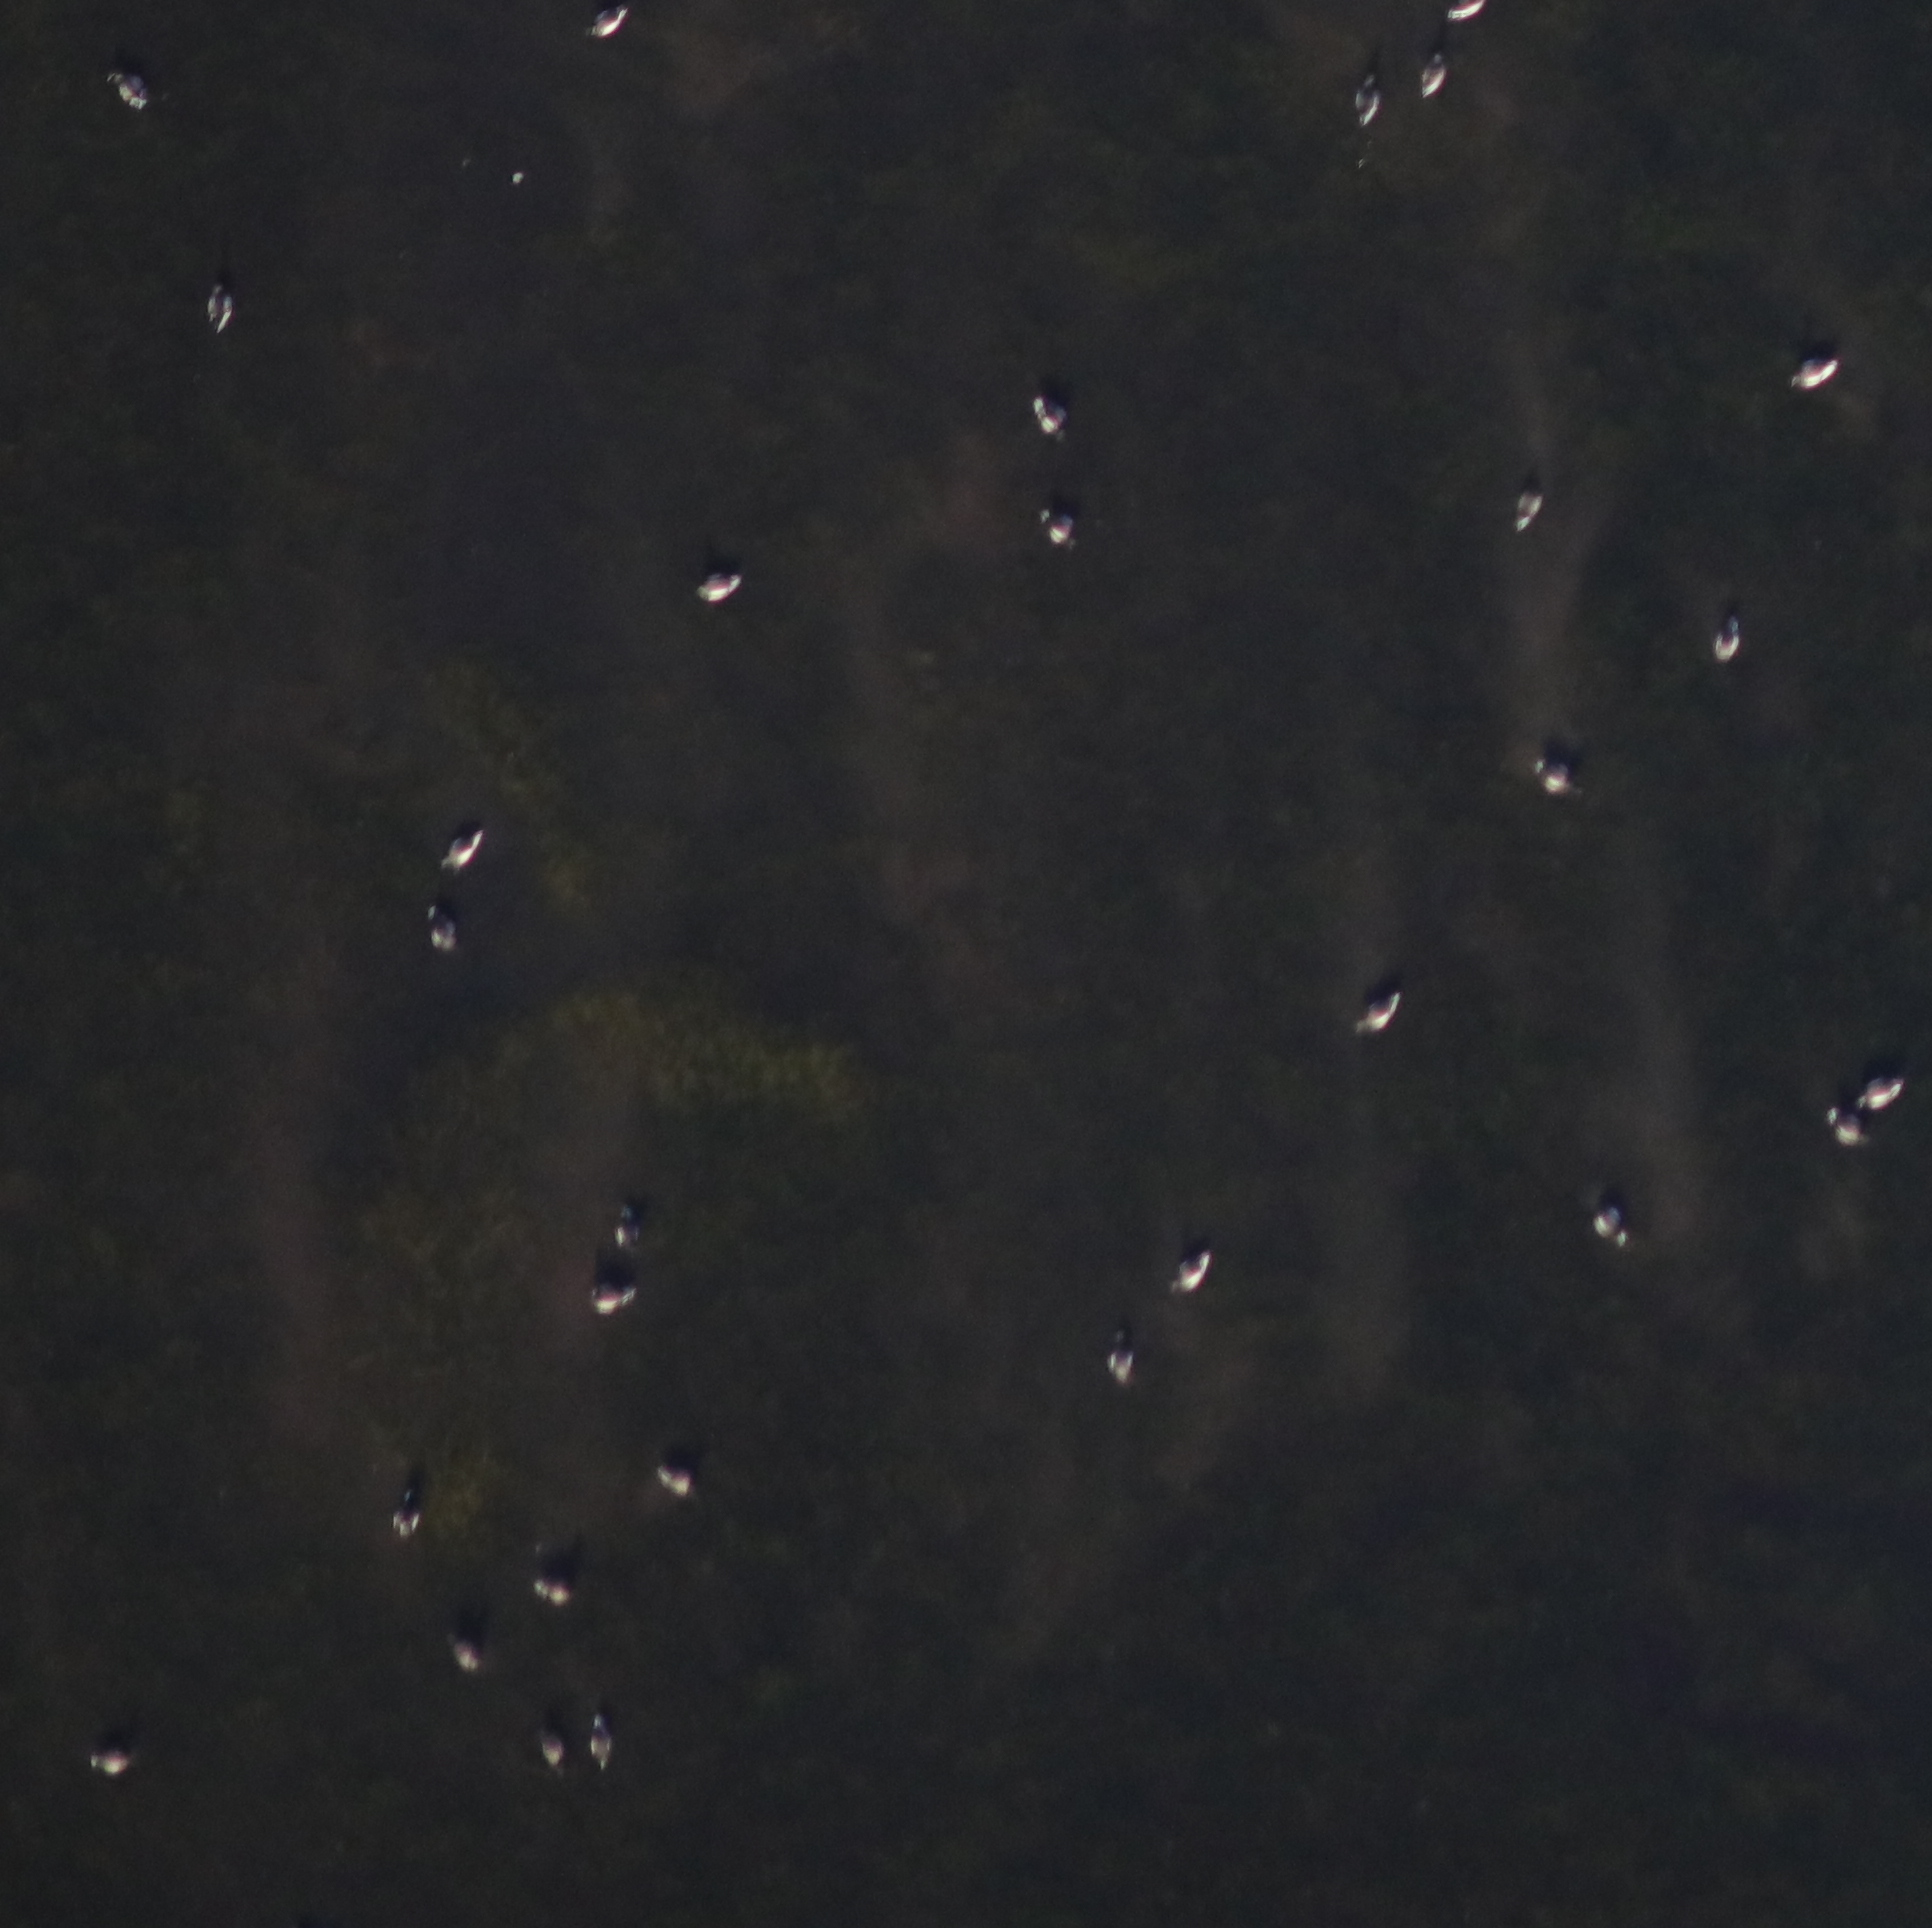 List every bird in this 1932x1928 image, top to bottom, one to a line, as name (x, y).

brant (1468, 1)
brant (609, 18)
brant (1433, 75)
brant (132, 86)
brant (1368, 100)
brant (218, 308)
brant (1816, 372)
brant (1048, 416)
brant (1528, 505)
brant (1059, 525)
brant (720, 585)
brant (1728, 639)
brant (1556, 773)
brant (463, 850)
brant (440, 933)
brant (1378, 1012)
brant (1887, 1091)
brant (1849, 1126)
brant (1611, 1225)
brant (628, 1232)
brant (1193, 1269)
brant (611, 1295)
brant (1120, 1360)
brant (681, 1479)
brant (407, 1518)
brant (552, 1588)
brant (468, 1659)
brant (600, 1741)
brant (551, 1754)
brant (119, 1759)